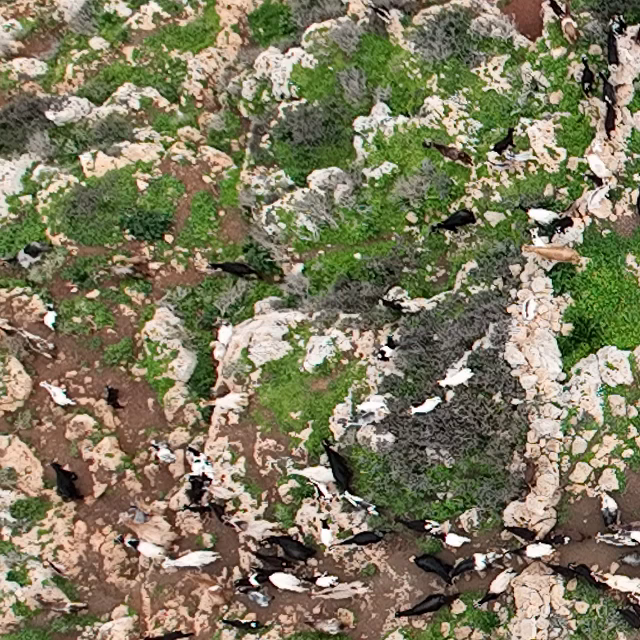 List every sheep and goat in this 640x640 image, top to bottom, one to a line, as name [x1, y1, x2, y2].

goat [548, 2, 581, 42]
goat [366, 4, 393, 24]
goat [604, 20, 622, 70]
goat [581, 57, 594, 98]
goat [597, 72, 617, 106]
goat [600, 95, 615, 135]
goat [494, 127, 516, 155]
goat [422, 139, 474, 167]
goat [504, 148, 535, 160]
goat [584, 155, 614, 177]
goat [485, 160, 519, 168]
goat [584, 176, 605, 188]
goat [588, 180, 611, 211]
goat [515, 204, 561, 222]
goat [433, 208, 474, 235]
goat [529, 218, 594, 248]
goat [0, 241, 50, 268]
goat [521, 245, 583, 266]
goat [206, 261, 270, 281]
goat [521, 298, 539, 320]
goat [44, 301, 56, 332]
goat [0, 319, 16, 336]
goat [16, 328, 61, 361]
goat [39, 380, 79, 407]
goat [321, 438, 353, 487]
goat [147, 441, 176, 462]
goat [185, 446, 213, 475]
goat [524, 456, 537, 486]
goat [50, 464, 85, 500]
goat [286, 466, 337, 483]
goat [187, 476, 208, 499]
goat [305, 477, 329, 503]
goat [203, 486, 241, 499]
goat [593, 486, 619, 525]
goat [339, 493, 384, 517]
goat [207, 499, 232, 526]
goat [130, 503, 144, 525]
goat [182, 505, 211, 513]
goat [116, 512, 180, 545]
goat [219, 514, 283, 536]
goat [395, 516, 441, 534]
goat [318, 518, 333, 545]
goat [608, 522, 639, 531]
goat [502, 527, 537, 541]
goat [617, 529, 639, 551]
goat [328, 532, 381, 552]
goat [594, 532, 637, 547]
goat [430, 533, 472, 547]
goat [258, 534, 317, 562]
goat [115, 536, 168, 560]
goat [499, 543, 555, 558]
goat [241, 545, 297, 569]
goat [163, 552, 221, 571]
goat [452, 552, 496, 579]
goat [619, 554, 639, 570]
goat [408, 555, 460, 590]
goat [43, 559, 73, 579]
goat [566, 562, 611, 588]
goat [547, 565, 575, 580]
goat [472, 568, 519, 609]
goat [235, 572, 273, 586]
goat [272, 572, 305, 591]
goat [592, 573, 639, 593]
goat [302, 575, 339, 587]
goat [307, 581, 370, 600]
goat [236, 590, 274, 607]
goat [395, 591, 462, 619]
goat [32, 592, 88, 614]
goat [627, 594, 639, 616]
goat [614, 605, 639, 627]
goat [303, 616, 350, 637]
goat [218, 617, 266, 631]
goat [145, 631, 195, 639]